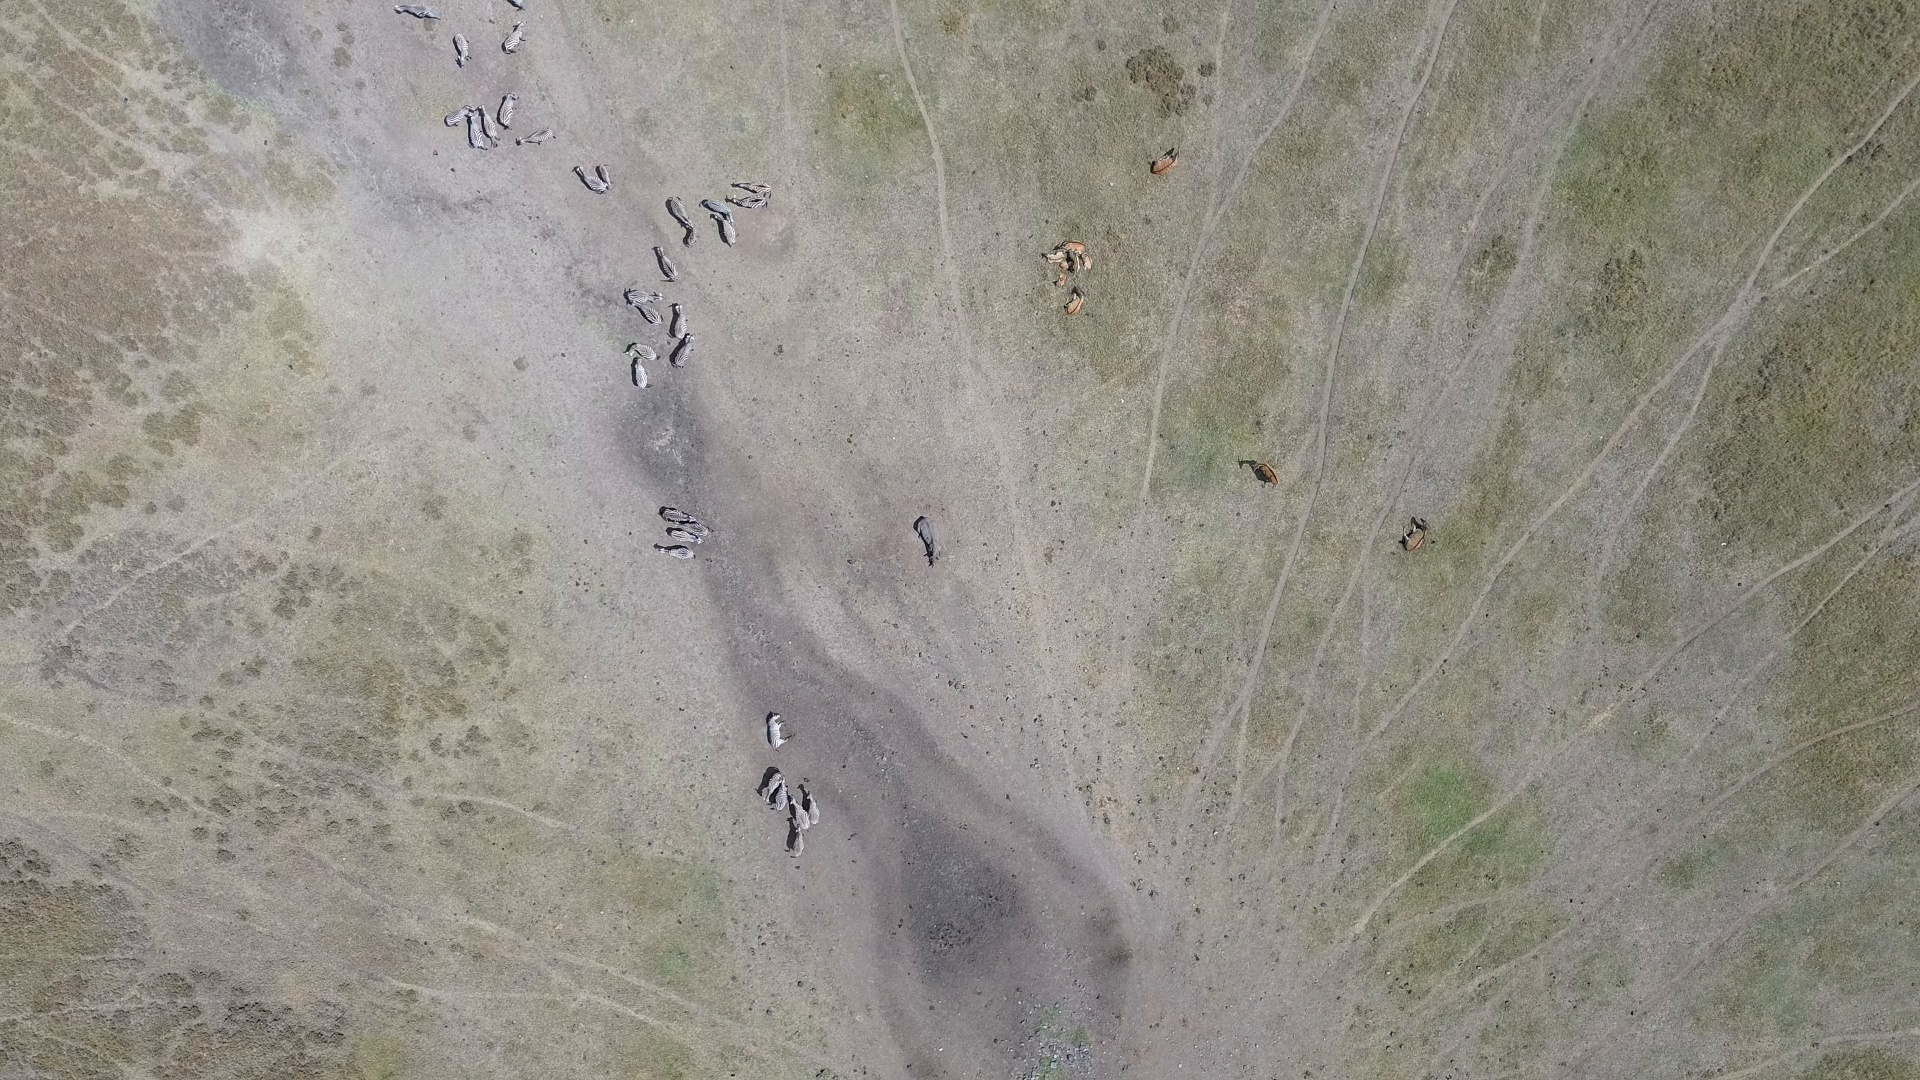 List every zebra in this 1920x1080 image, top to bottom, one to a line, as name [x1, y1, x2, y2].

zebra [508, 0, 528, 11]
zebra [396, 3, 439, 21]
zebra [500, 19, 529, 57]
zebra [454, 31, 468, 67]
zebra [499, 92, 518, 125]
zebra [444, 107, 469, 126]
zebra [481, 111, 495, 143]
zebra [468, 114, 484, 147]
zebra [518, 133, 551, 148]
zebra [596, 166, 610, 192]
zebra [576, 167, 597, 191]
zebra [733, 181, 766, 194]
zebra [737, 194, 768, 209]
zebra [670, 199, 689, 228]
zebra [701, 200, 728, 216]
zebra [721, 212, 736, 245]
zebra [685, 219, 697, 245]
zebra [656, 246, 676, 279]
zebra [628, 289, 660, 306]
zebra [628, 298, 656, 322]
zebra [640, 301, 663, 322]
zebra [672, 305, 686, 337]
zebra [640, 337, 660, 362]
zebra [671, 338, 694, 368]
zebra [633, 353, 648, 388]
zebra [662, 508, 694, 522]
zebra [668, 528, 702, 541]
zebra [658, 545, 693, 559]
zebra [768, 714, 785, 747]
zebra [758, 773, 781, 800]
zebra [774, 782, 792, 813]
zebra [792, 786, 807, 816]
zebra [806, 792, 819, 826]
zebra [791, 793, 810, 829]
zebra [788, 824, 805, 860]